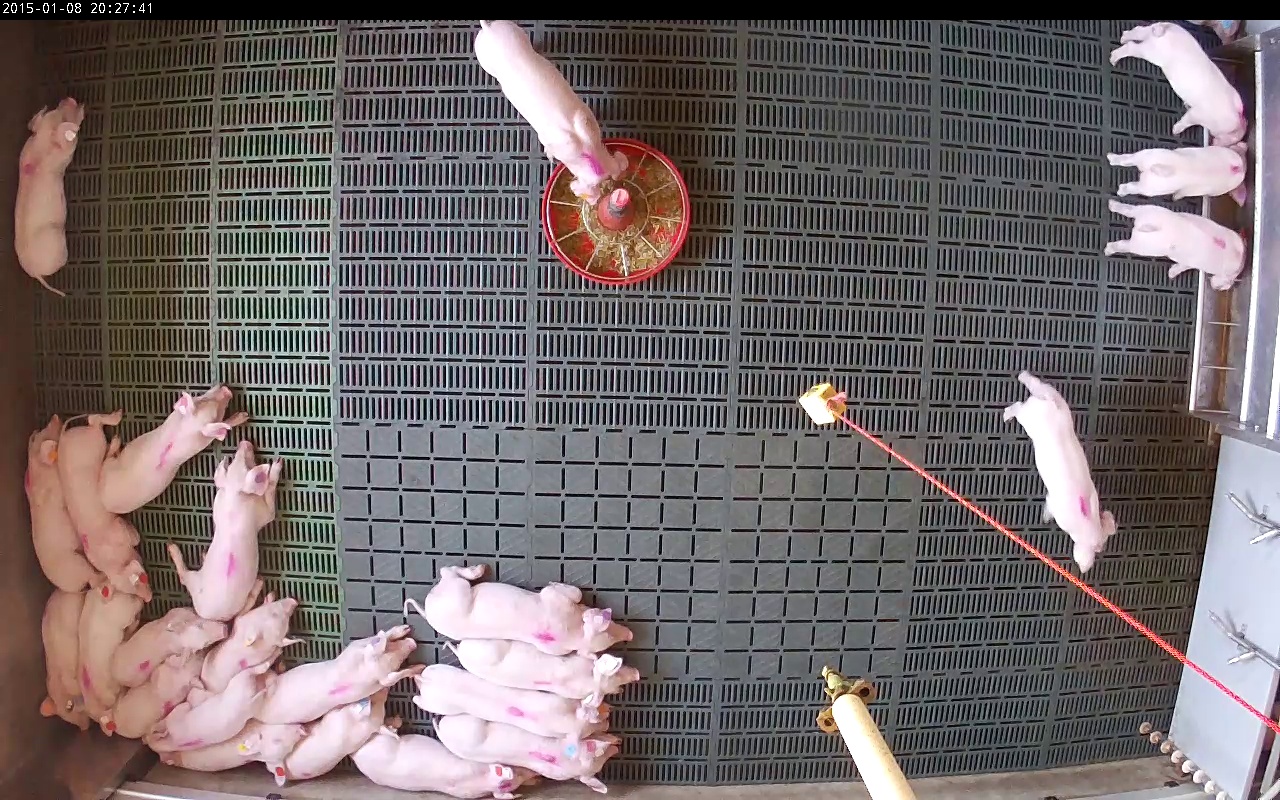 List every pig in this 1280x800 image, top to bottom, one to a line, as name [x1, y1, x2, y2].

pig [474, 20, 628, 206]
pig [1114, 23, 1249, 148]
pig [16, 98, 86, 301]
pig [1104, 144, 1253, 205]
pig [1103, 201, 1248, 292]
pig [1003, 373, 1115, 573]
pig [98, 381, 248, 517]
pig [57, 411, 152, 604]
pig [23, 413, 110, 591]
pig [167, 439, 284, 619]
pig [403, 565, 632, 661]
pig [63, 579, 145, 736]
pig [39, 589, 89, 731]
pig [186, 589, 304, 708]
pig [111, 607, 228, 685]
pig [253, 624, 427, 724]
pig [444, 638, 640, 708]
pig [142, 647, 285, 766]
pig [111, 651, 205, 738]
pig [411, 665, 610, 759]
pig [265, 687, 402, 782]
pig [350, 714, 541, 799]
pig [434, 714, 619, 796]
pig [170, 718, 311, 785]